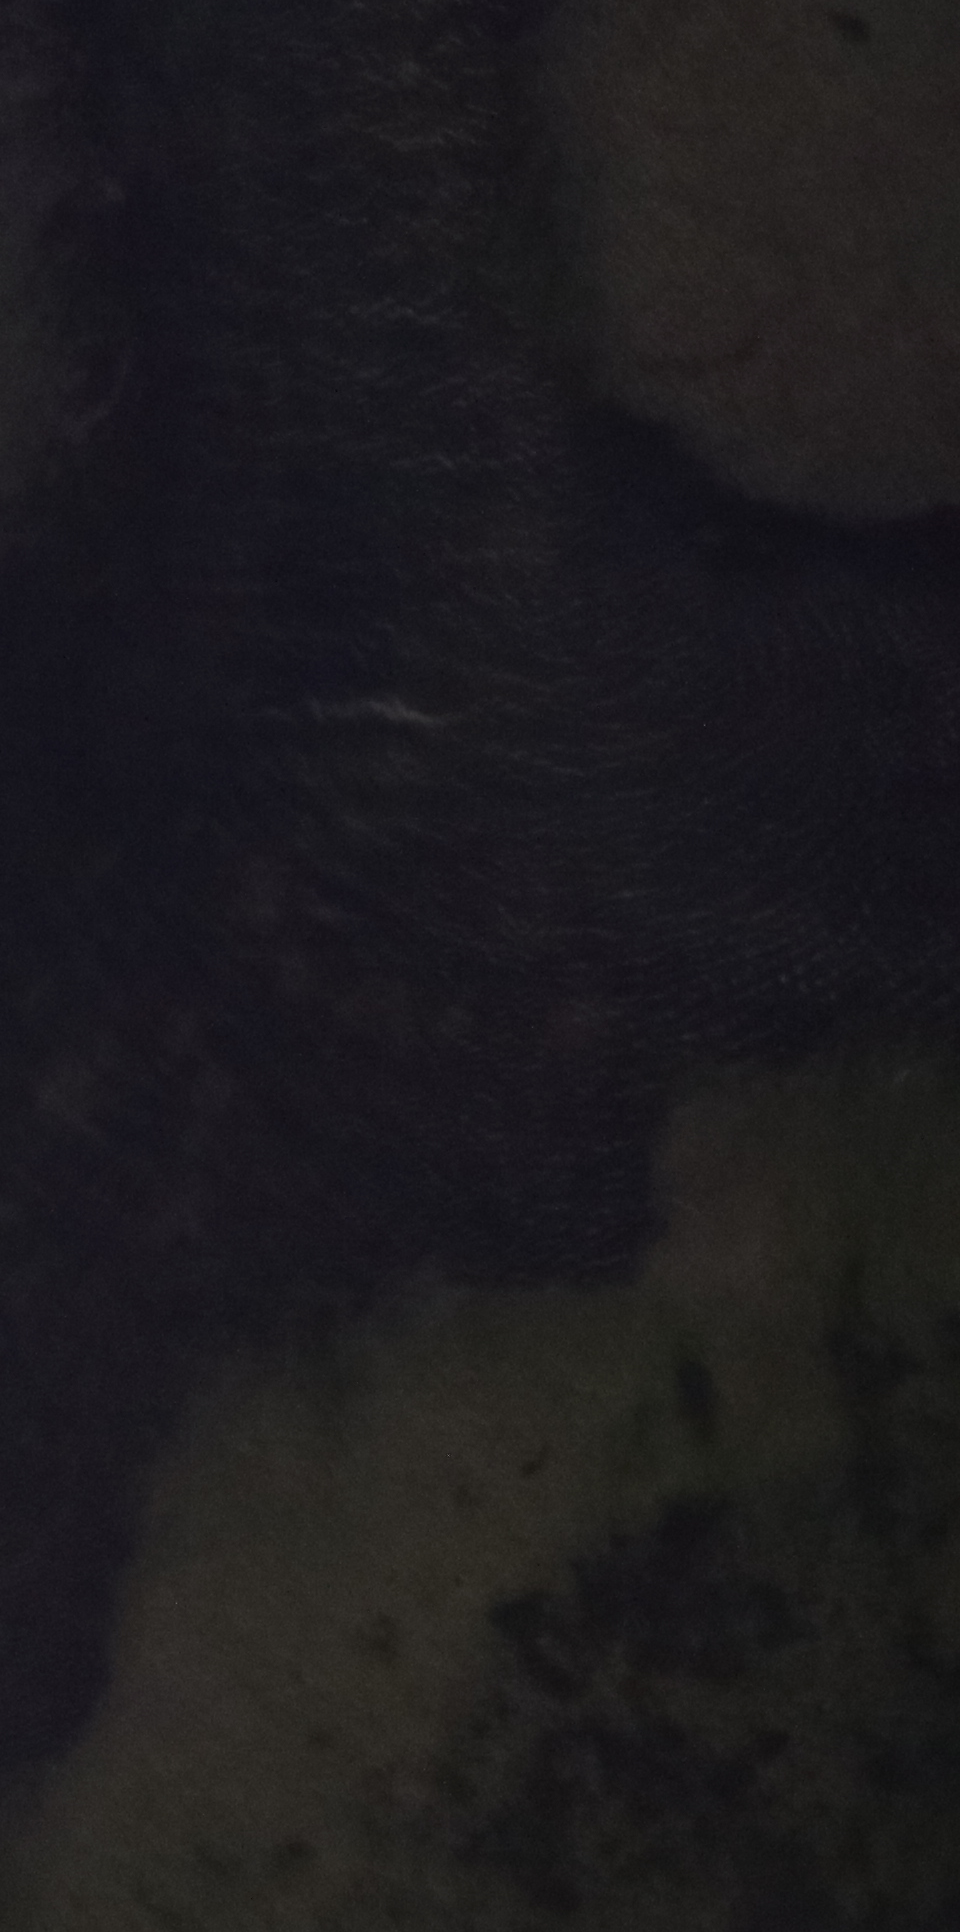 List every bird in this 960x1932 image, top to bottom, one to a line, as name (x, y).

None